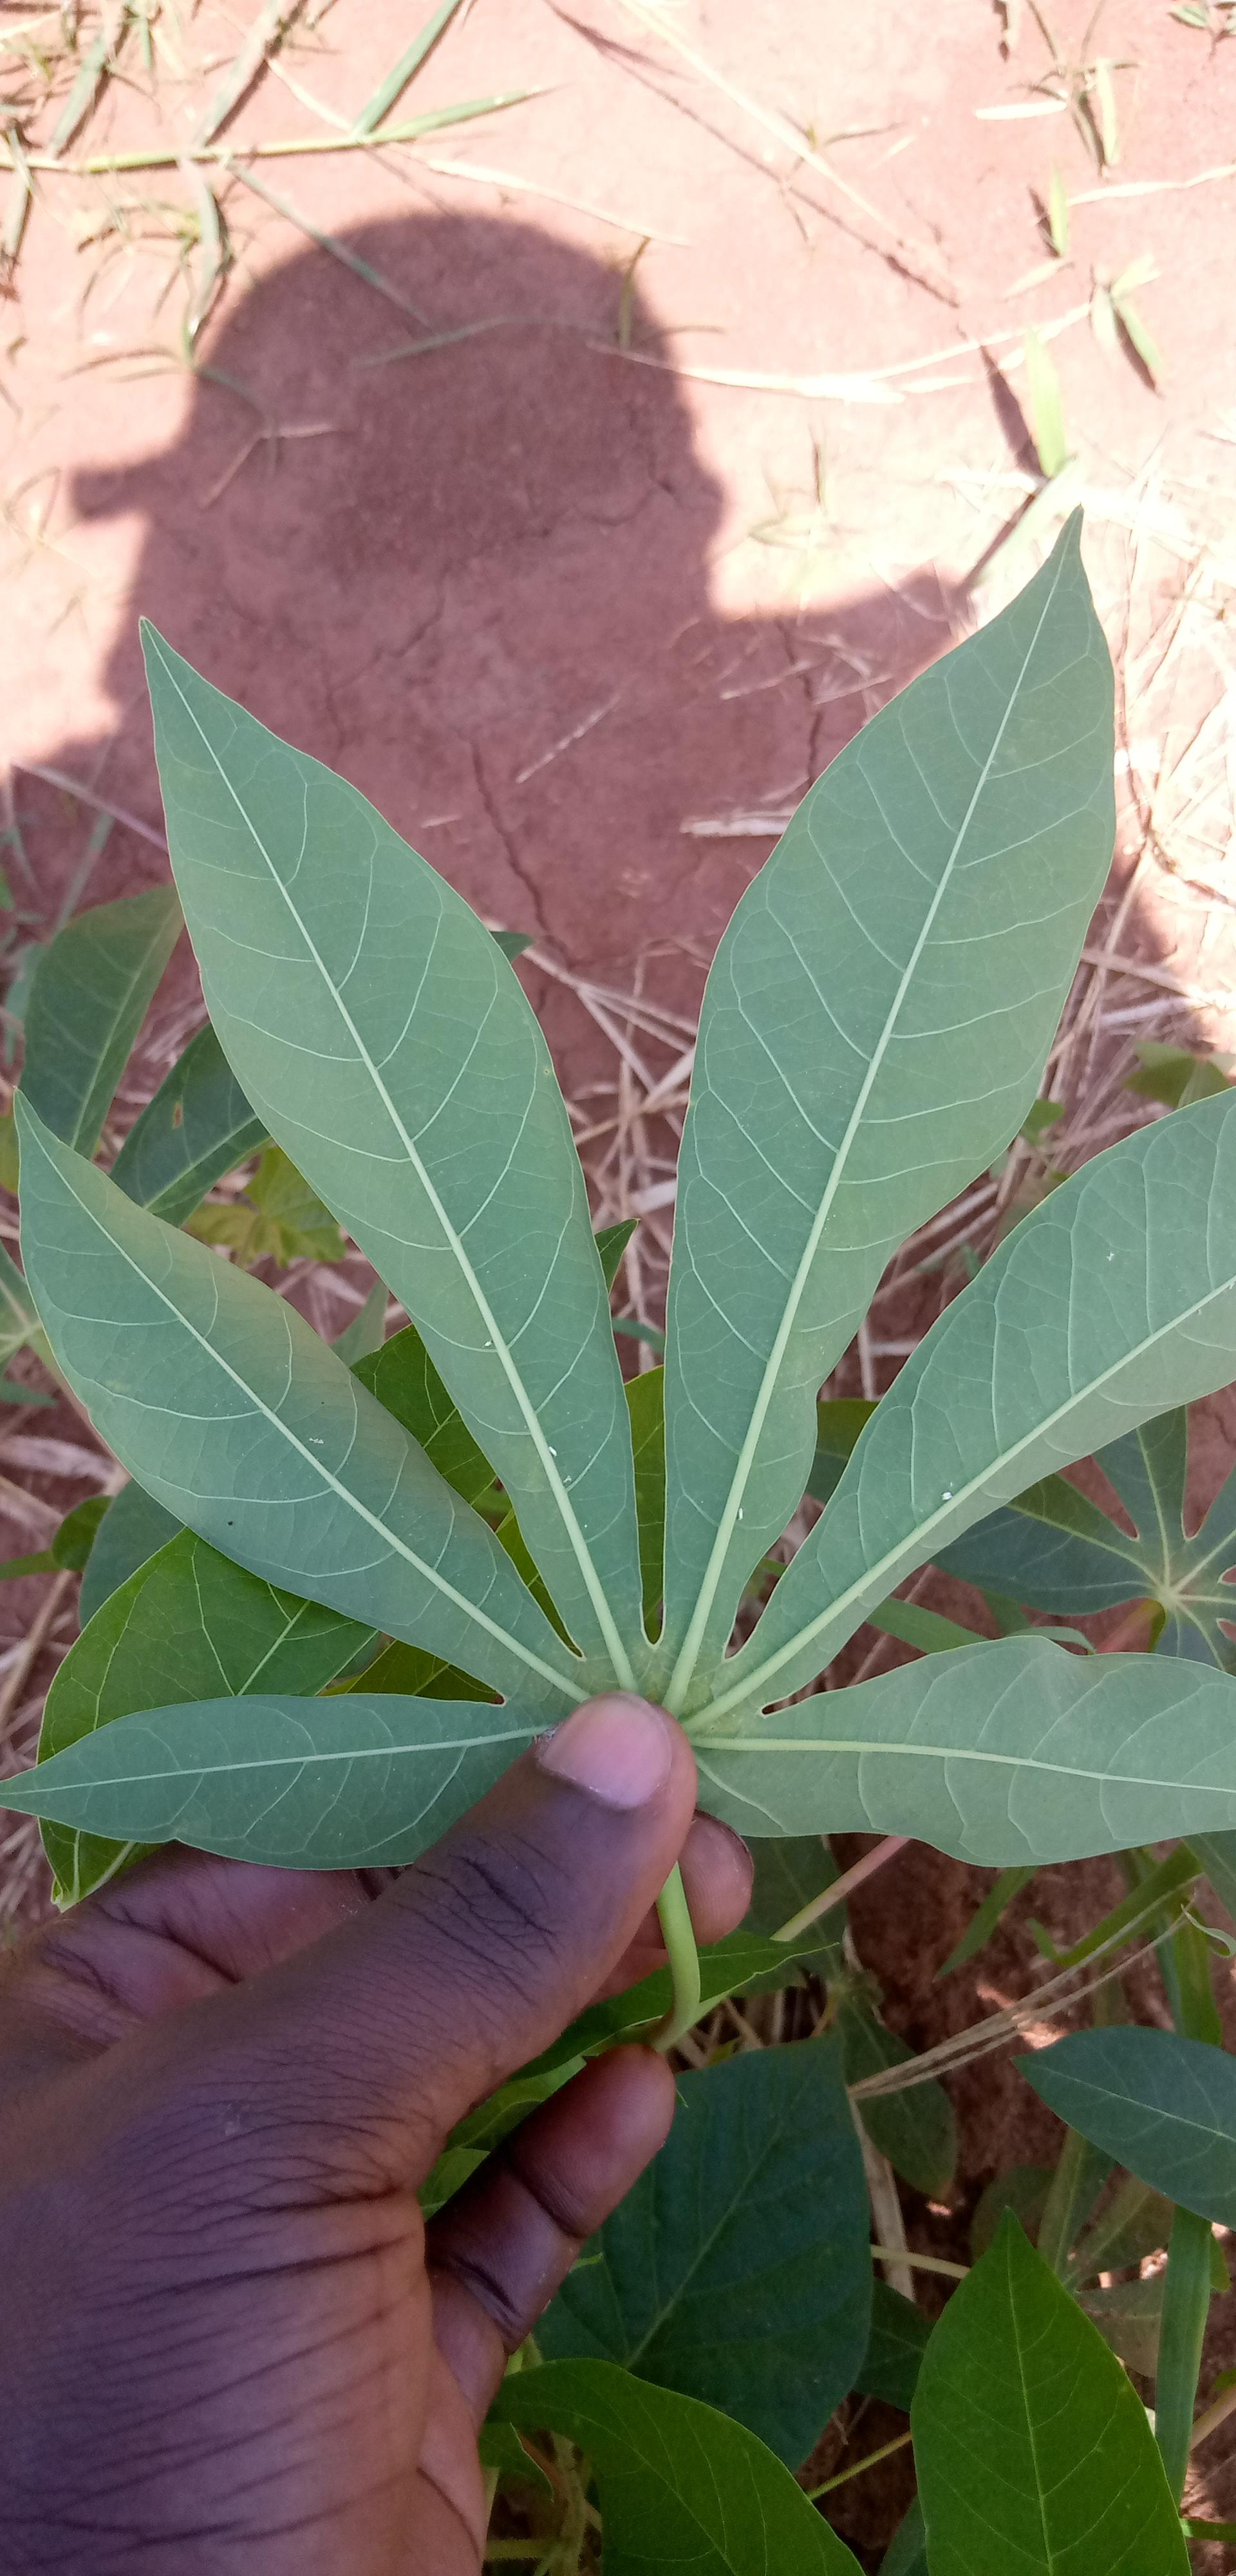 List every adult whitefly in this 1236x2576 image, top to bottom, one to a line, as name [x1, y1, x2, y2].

whitefly [1105, 1249, 1114, 1264]
whitefly [482, 1339, 494, 1350]
whitefly [307, 1436, 325, 1444]
whitefly [547, 1444, 559, 1459]
whitefly [939, 1489, 953, 1503]
whitefly [736, 1506, 745, 1523]